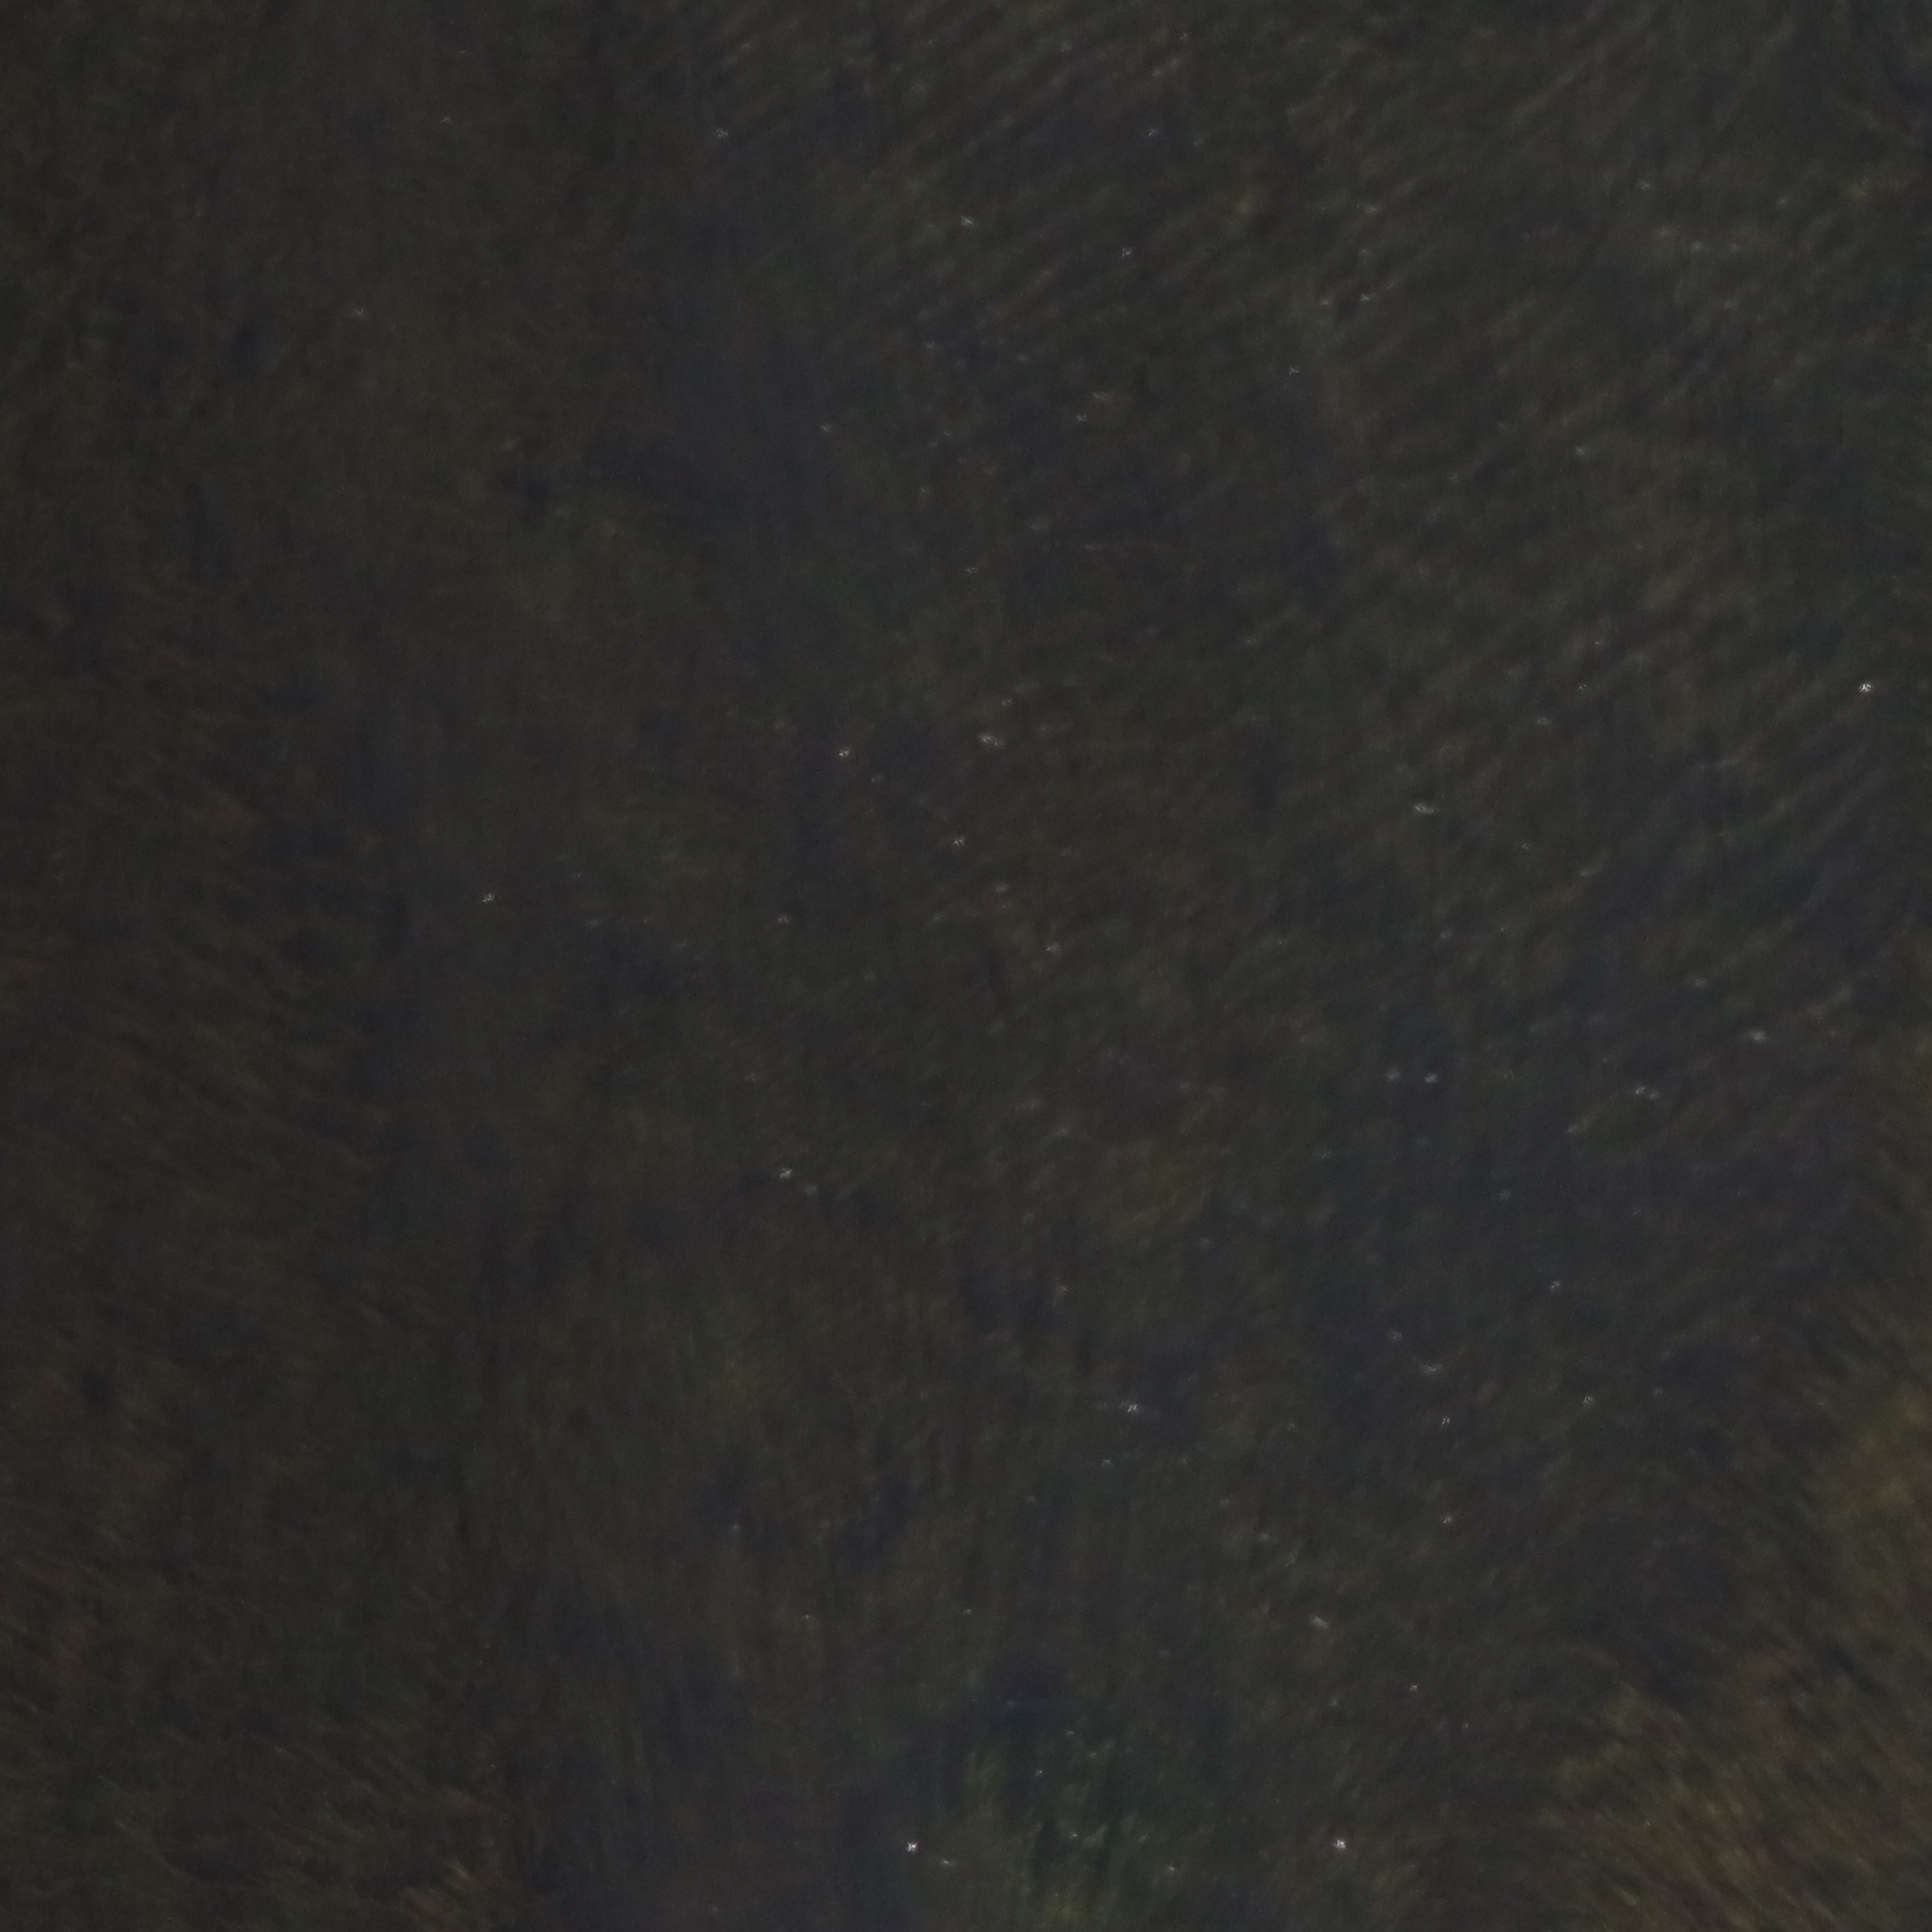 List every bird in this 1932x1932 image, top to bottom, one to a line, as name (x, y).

None